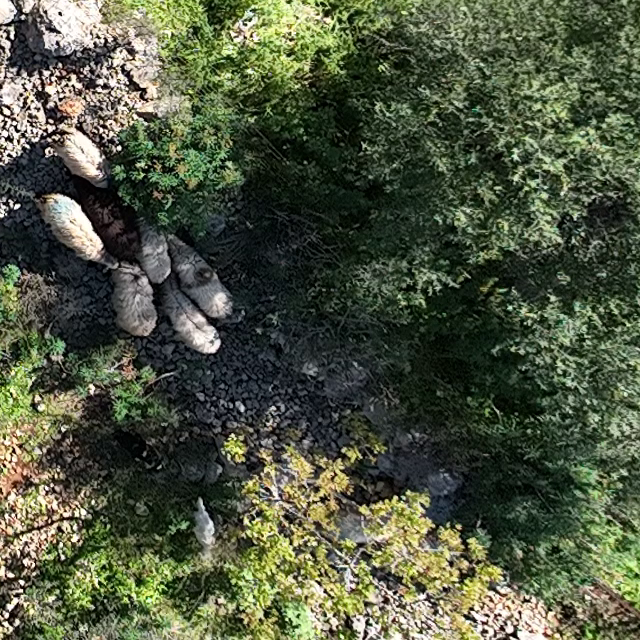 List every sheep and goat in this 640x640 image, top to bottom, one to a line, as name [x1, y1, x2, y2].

sheep [0, 0, 11, 23]
sheep [56, 126, 111, 190]
sheep [38, 192, 121, 272]
sheep [82, 192, 140, 259]
sheep [135, 212, 171, 282]
sheep [165, 233, 233, 319]
sheep [112, 261, 157, 336]
sheep [166, 273, 221, 356]